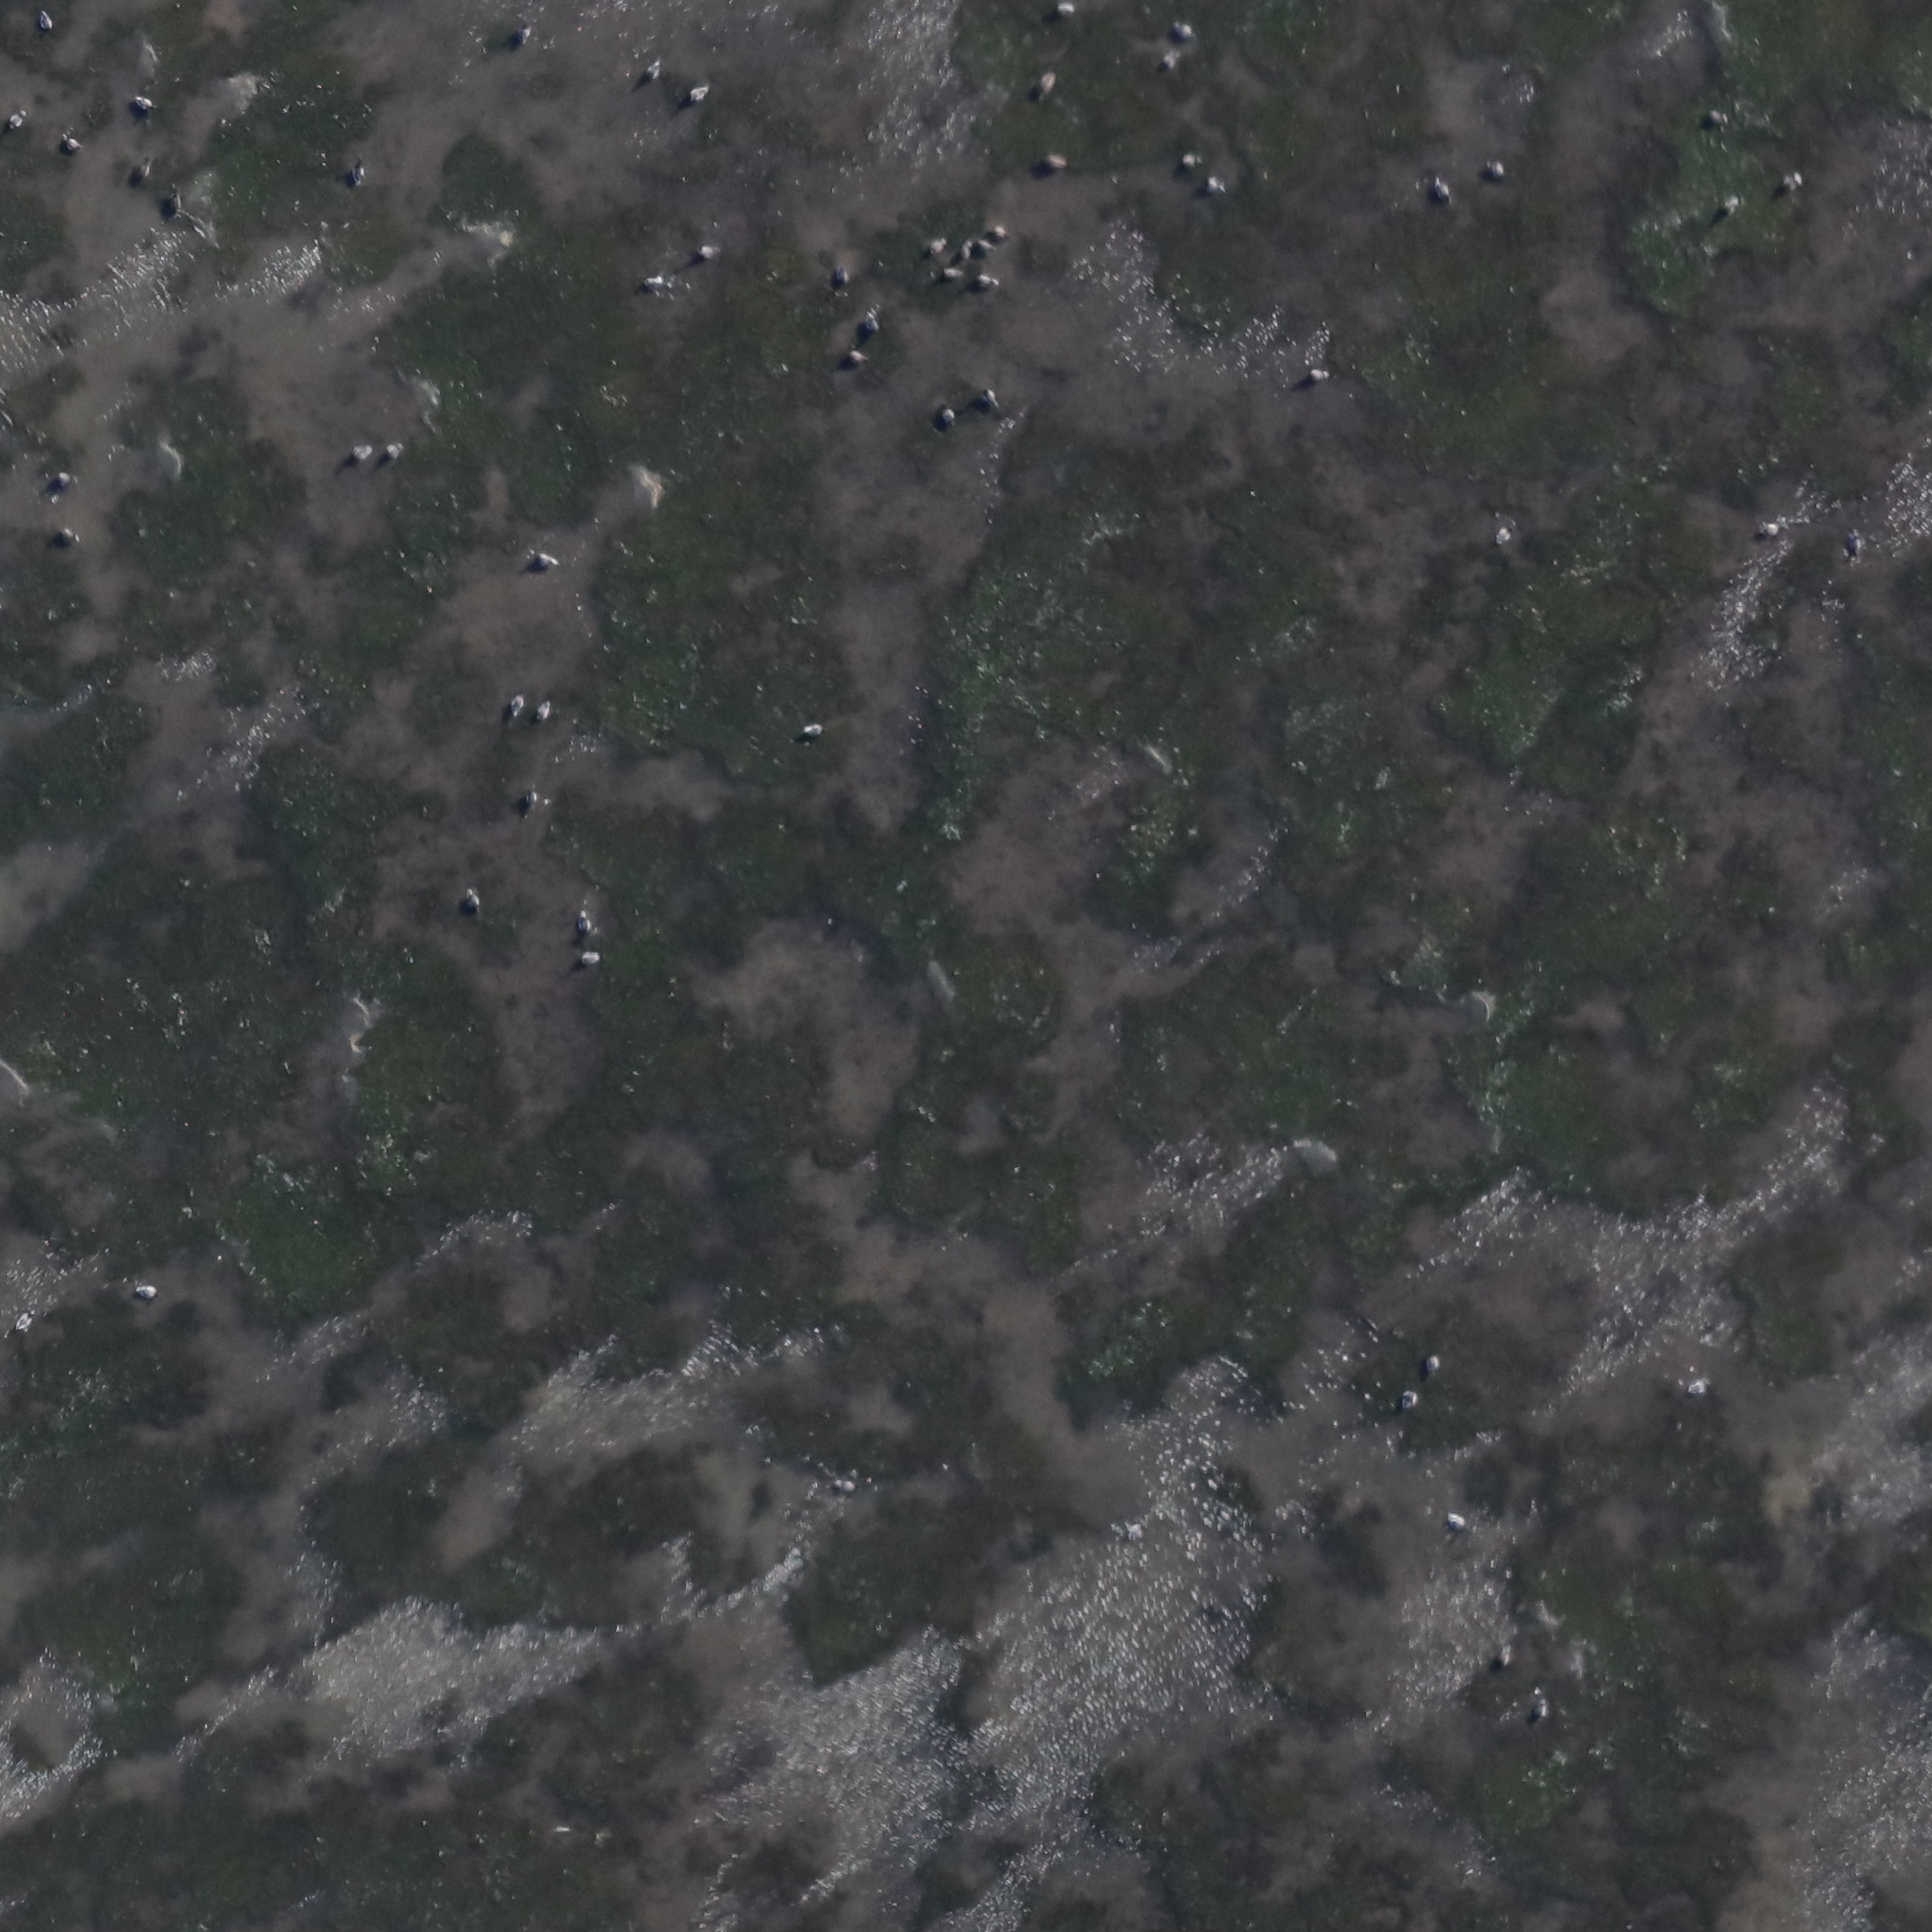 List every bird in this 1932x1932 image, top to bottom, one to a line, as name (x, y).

brant (1065, 9)
brant (46, 22)
brant (525, 32)
brant (1183, 34)
brant (1169, 63)
brant (654, 71)
Canada goose (1047, 83)
brant (699, 93)
brant (144, 103)
brant (1720, 120)
brant (16, 121)
brant (73, 144)
brant (1188, 158)
Canada goose (1055, 163)
brant (145, 169)
brant (1497, 172)
brant (358, 173)
brant (1791, 183)
brant (1213, 186)
brant (1442, 189)
brant (175, 200)
brant (1730, 204)
Canada goose (999, 232)
brant (938, 245)
brant (985, 247)
brant (707, 252)
brant (966, 252)
brant (957, 273)
brant (839, 274)
brant (654, 277)
brant (984, 279)
brant (870, 322)
Canada goose (856, 359)
brant (1319, 376)
brant (992, 396)
brant (948, 416)
brant (394, 448)
brant (362, 451)
brant (65, 481)
brant (1773, 530)
brant (1505, 535)
brant (68, 536)
brant (1854, 541)
brant (547, 561)
brant (517, 706)
brant (541, 713)
brant (812, 729)
brant (530, 798)
brant (474, 901)
brant (584, 925)
brant (590, 958)
brant (145, 1292)
brant (24, 1319)
brant (1433, 1364)
brant (1695, 1390)
brant (1406, 1401)
brant (1455, 1522)
brant (1505, 1654)
brant (1540, 1709)